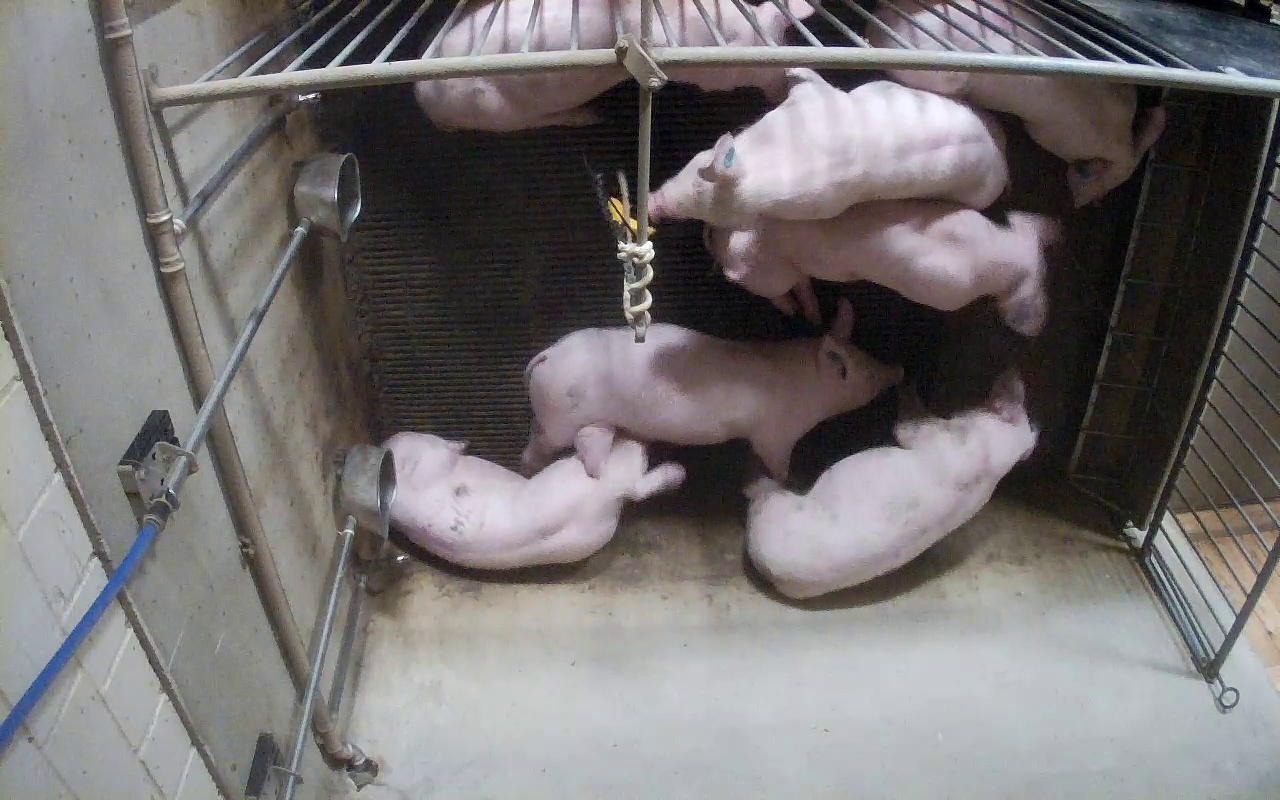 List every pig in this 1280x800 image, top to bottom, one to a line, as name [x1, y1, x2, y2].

pig [415, 0, 815, 136]
pig [868, 2, 1165, 205]
pig [644, 69, 1013, 232]
pig [700, 199, 1065, 333]
pig [517, 299, 907, 484]
pig [743, 368, 1042, 602]
pig [379, 420, 688, 572]